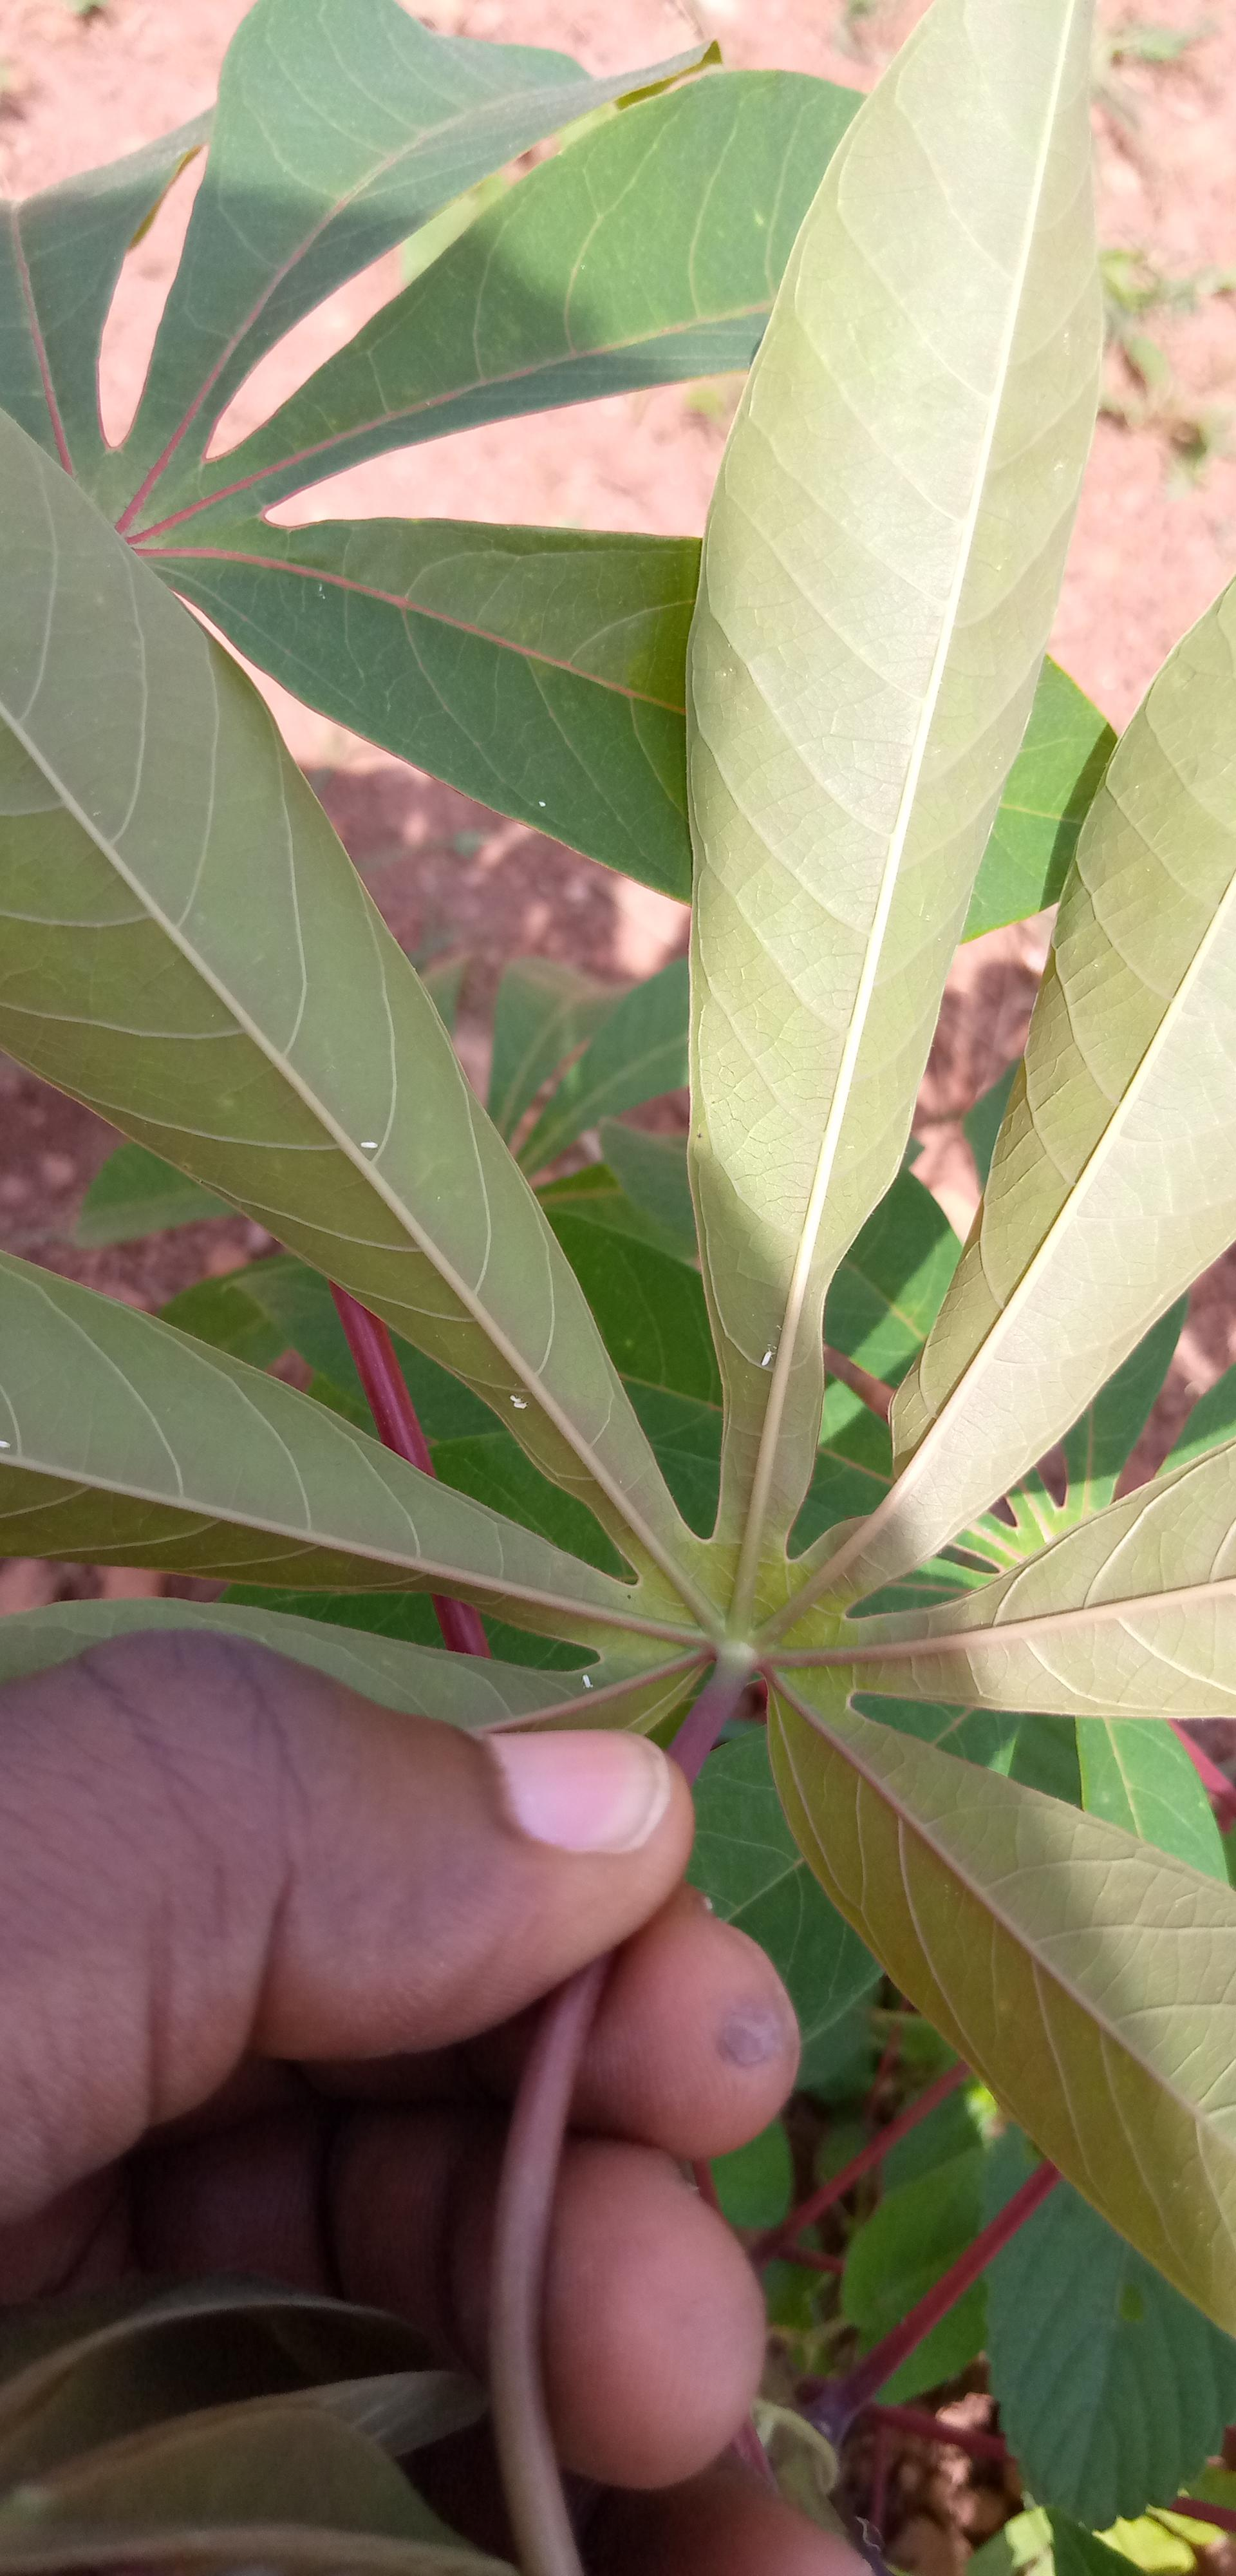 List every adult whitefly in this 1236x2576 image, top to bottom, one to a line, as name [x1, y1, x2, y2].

whitefly [355, 1128, 387, 1157]
whitefly [753, 1341, 781, 1374]
whitefly [507, 1390, 530, 1417]
whitefly [512, 1399, 532, 1419]
whitefly [577, 1670, 595, 1692]